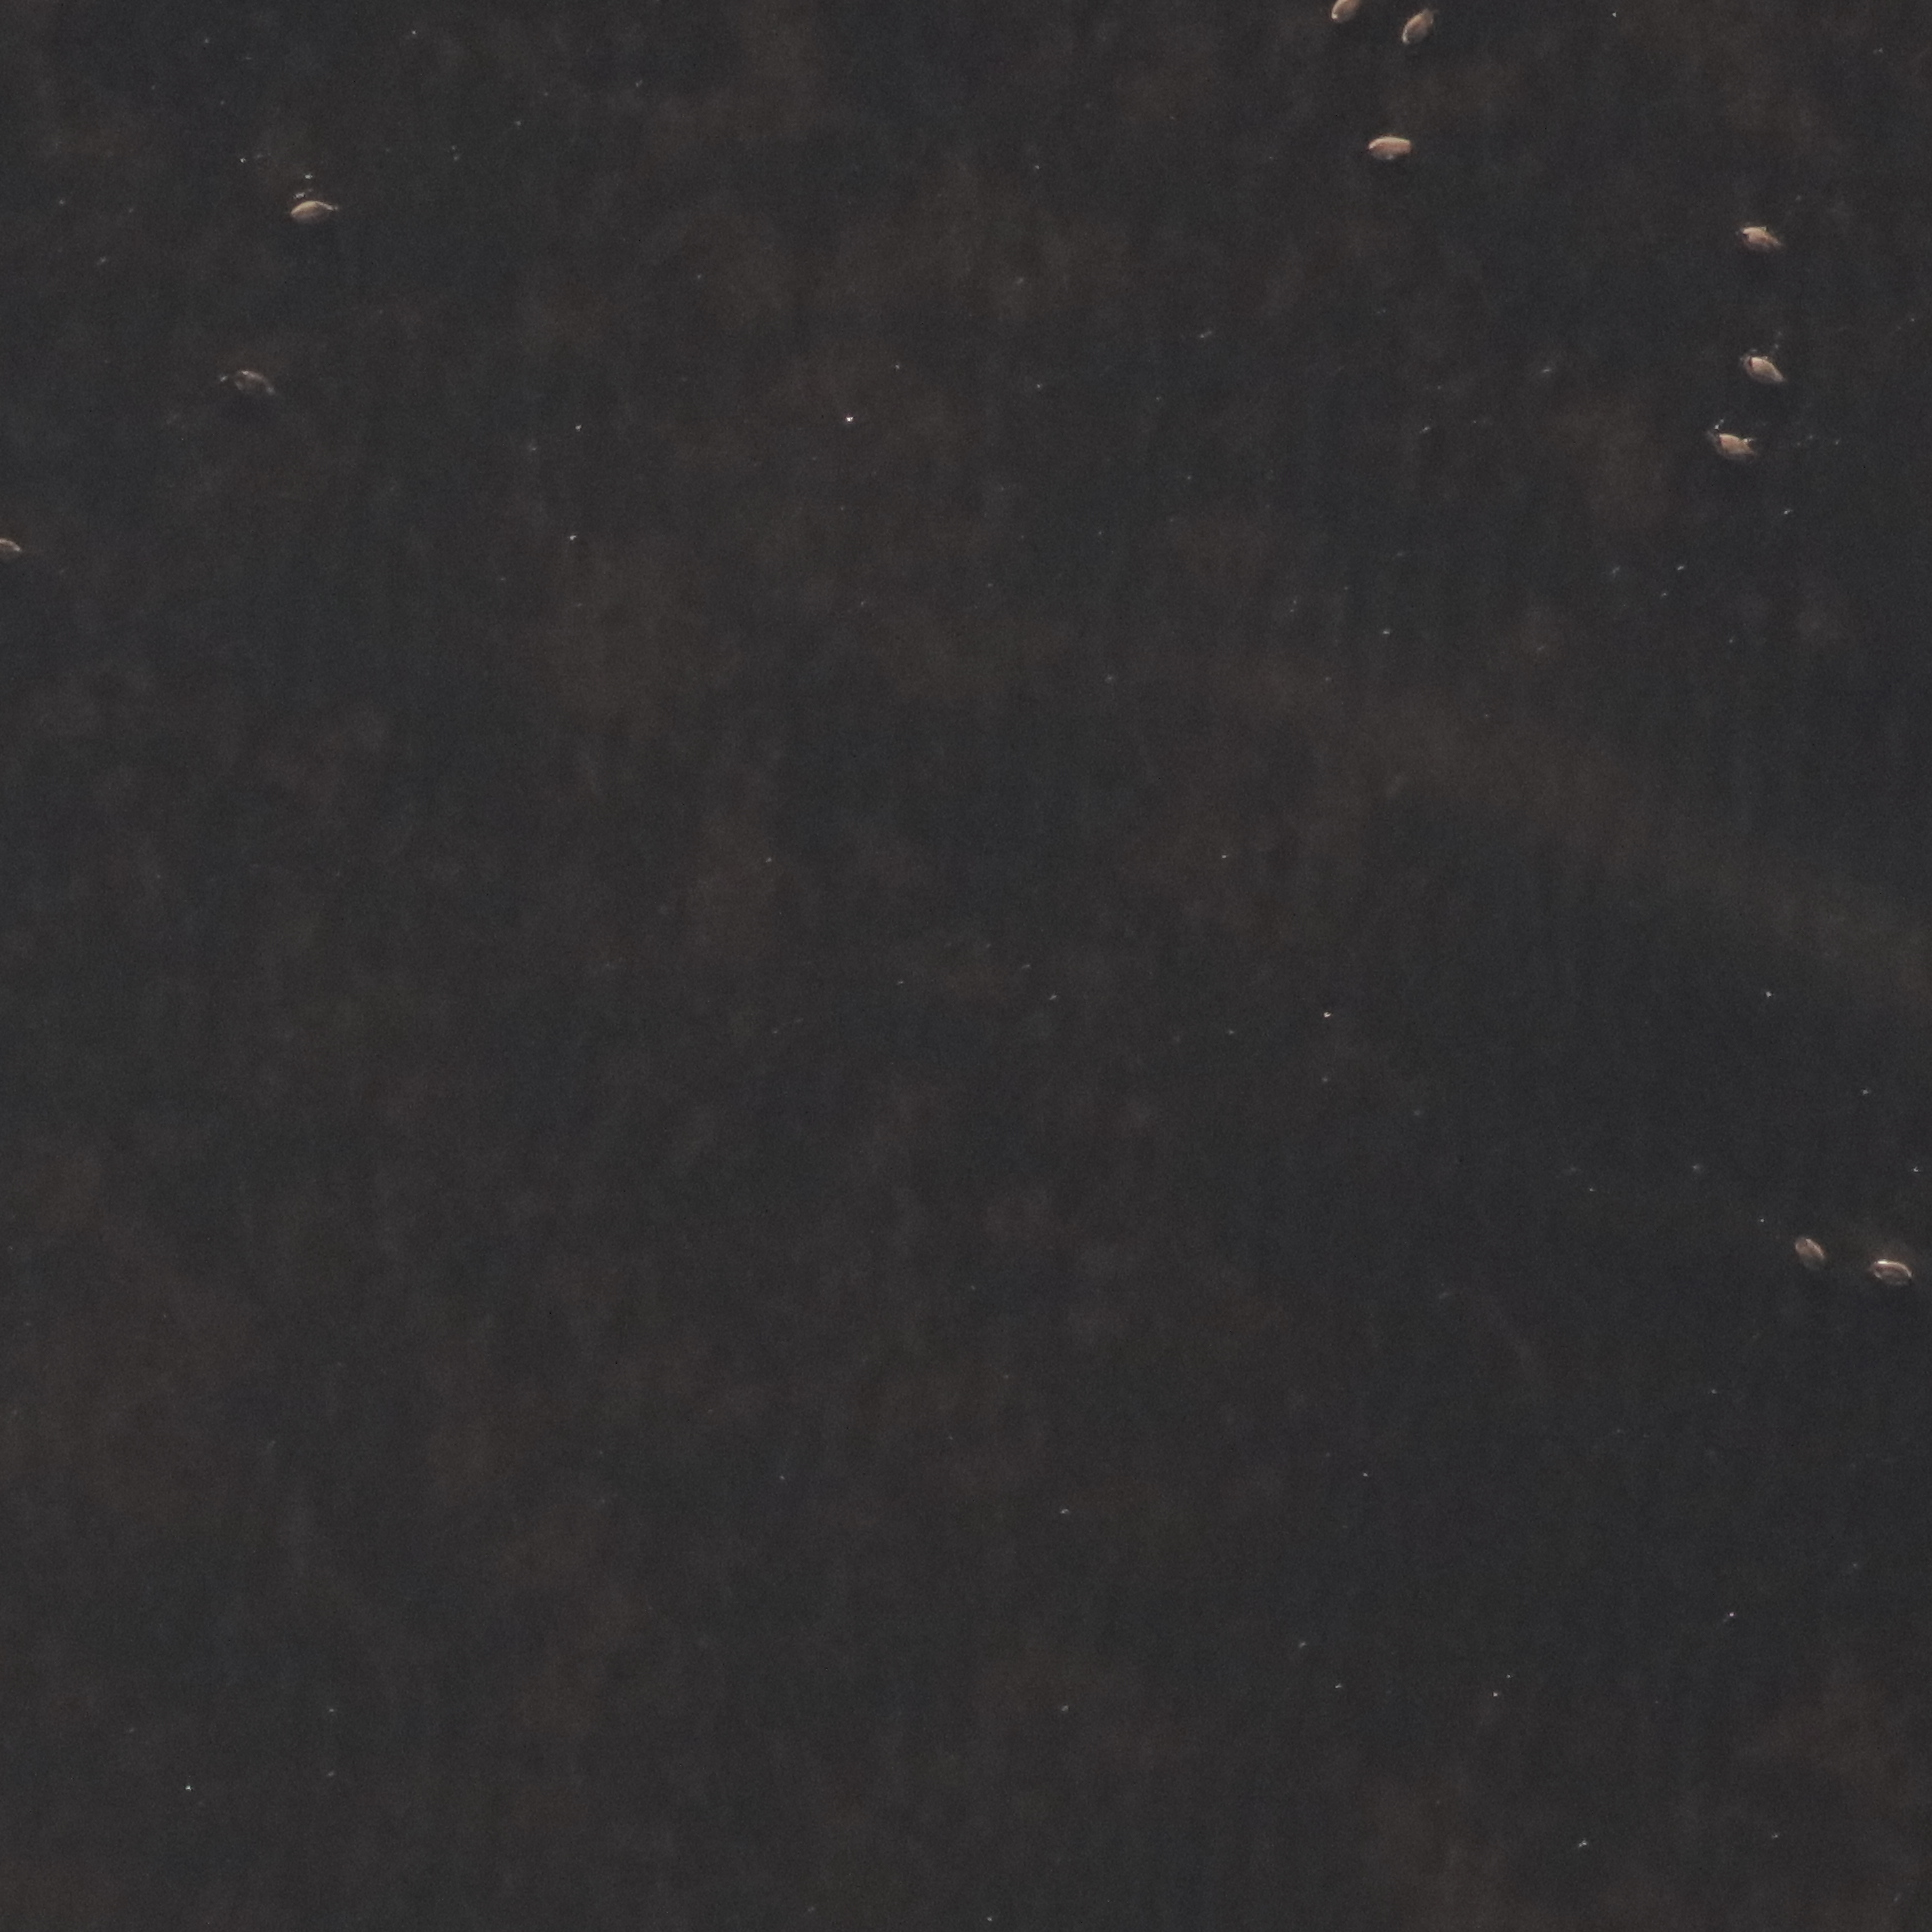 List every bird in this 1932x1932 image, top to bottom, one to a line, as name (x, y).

Canada goose (1414, 22)
Canada goose (1390, 150)
Canada goose (312, 211)
Canada goose (1763, 238)
Canada goose (1765, 370)
Canada goose (256, 384)
Canada goose (1734, 445)
Canada goose (3, 551)
Canada goose (1811, 1254)
Canada goose (1890, 1272)